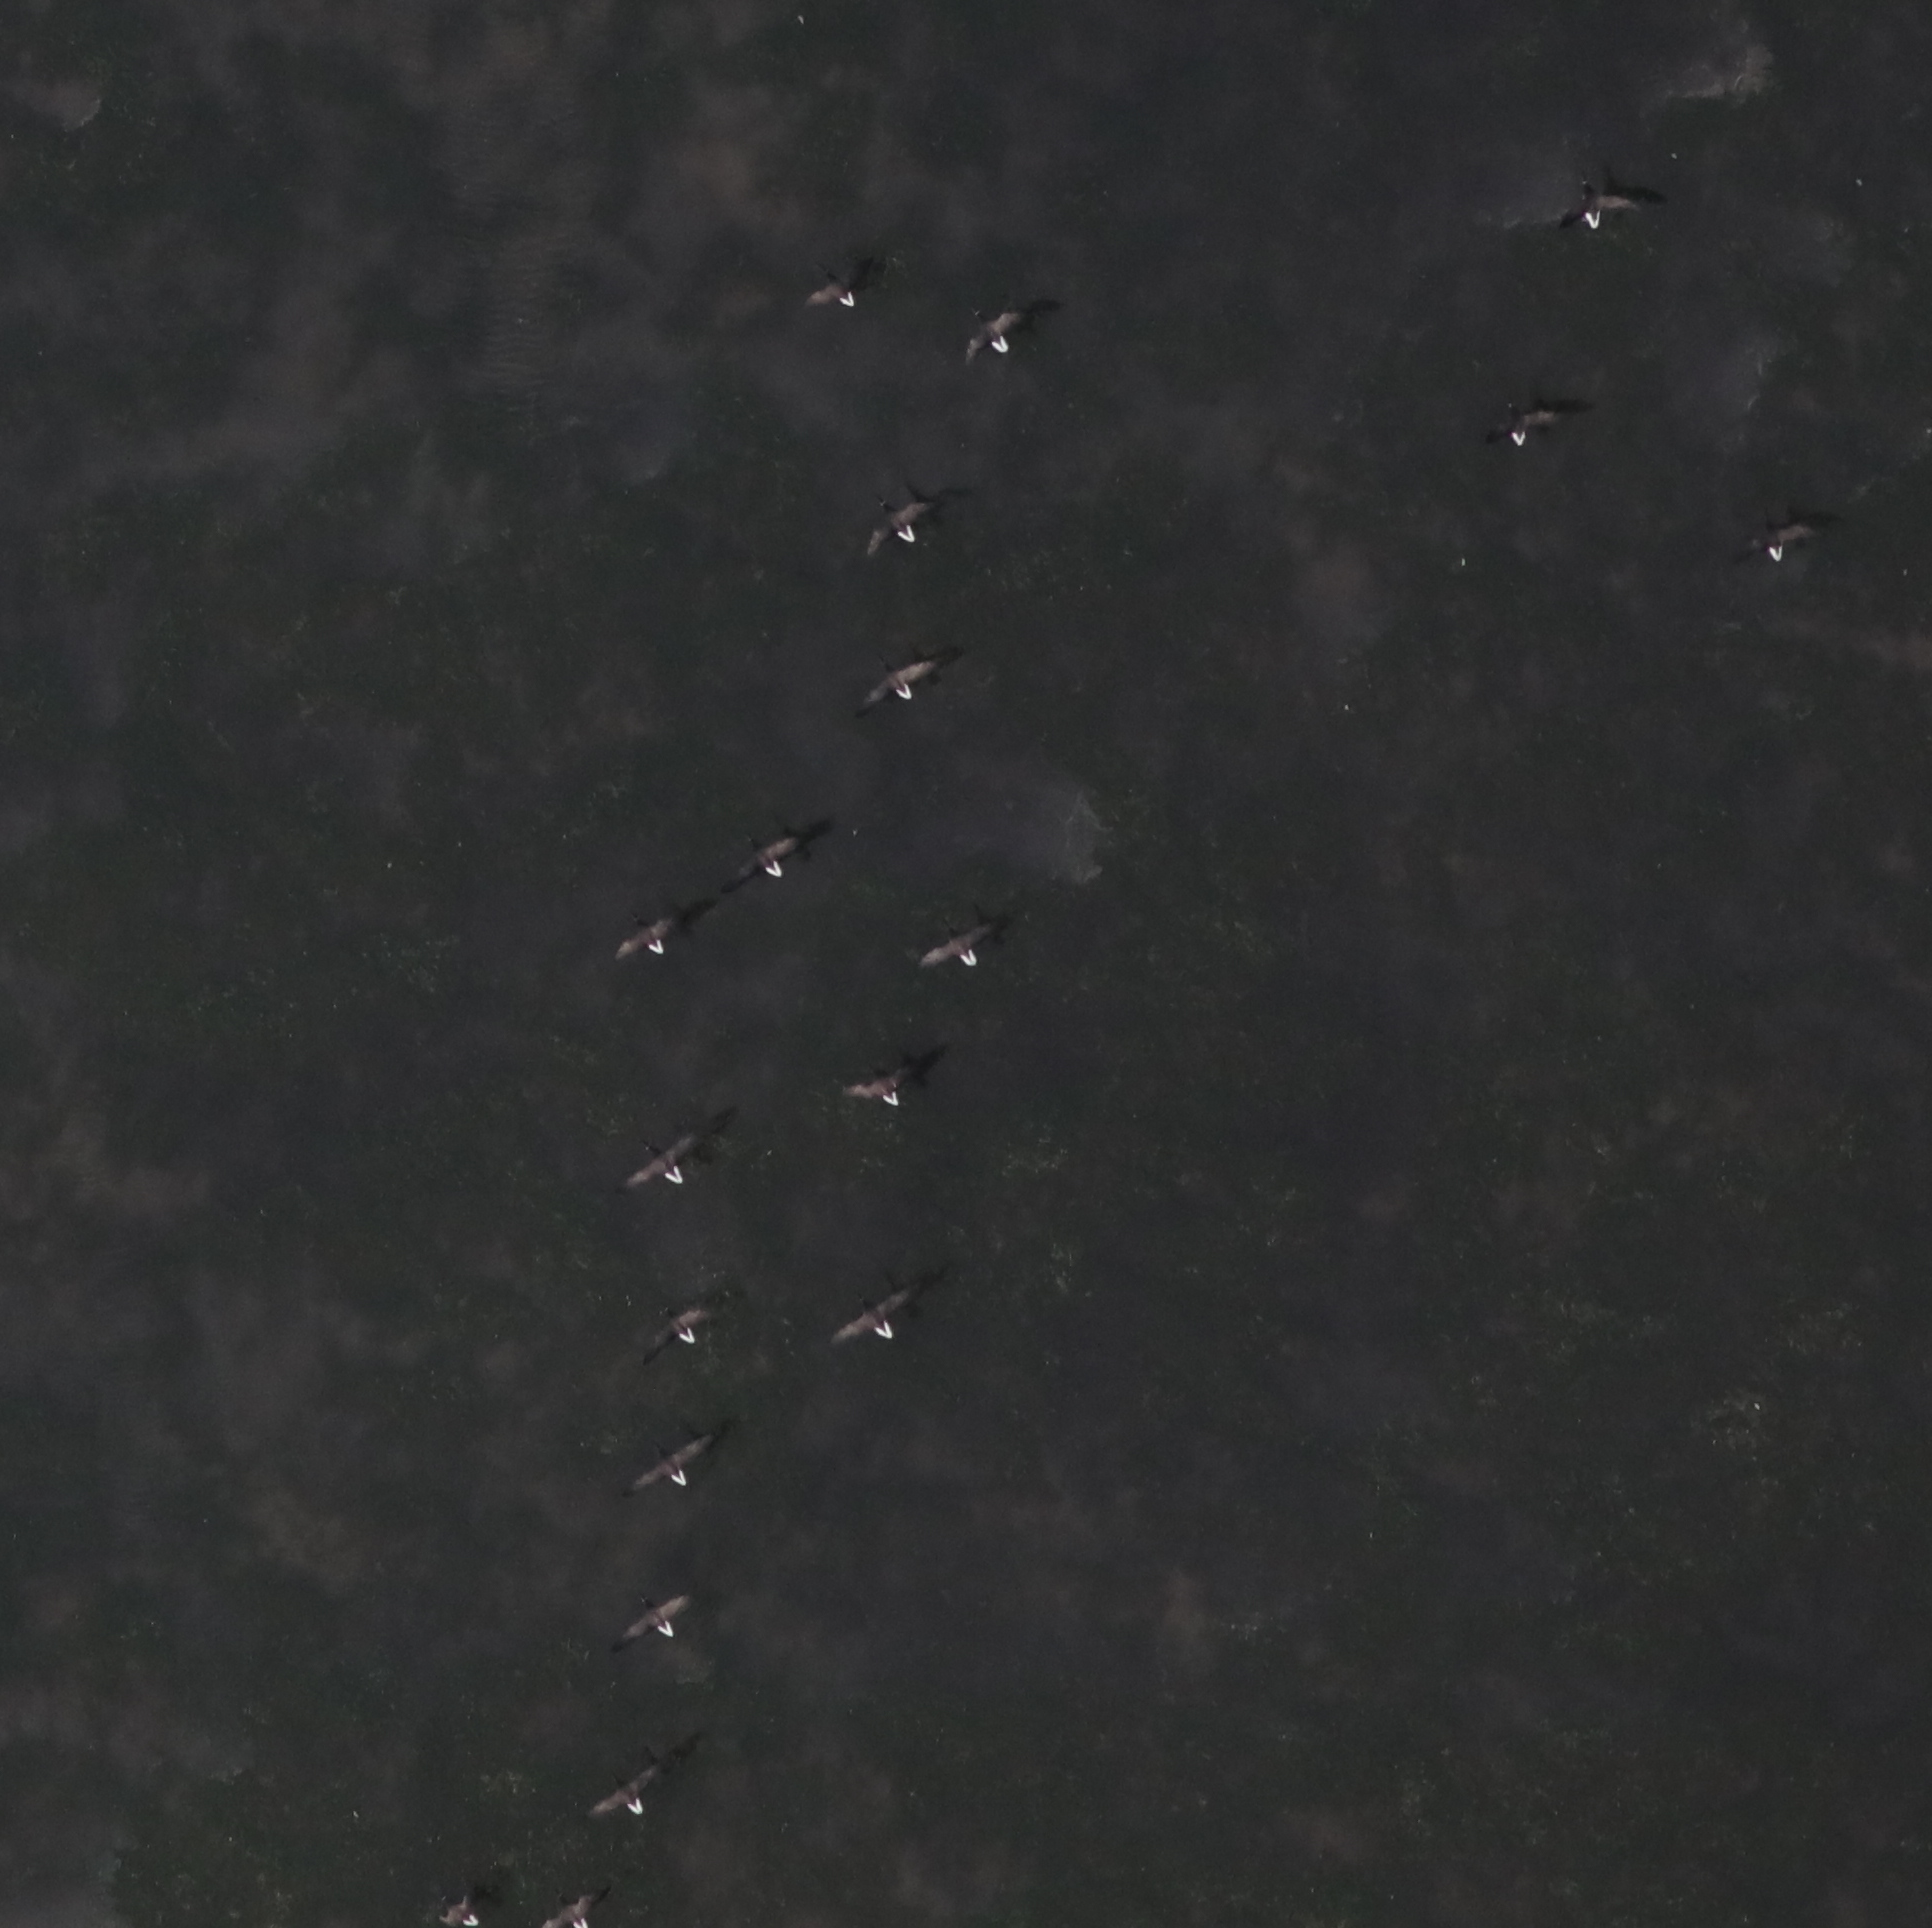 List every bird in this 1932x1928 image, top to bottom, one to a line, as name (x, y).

brant (1592, 206)
brant (831, 286)
brant (991, 335)
brant (1519, 427)
brant (905, 521)
brant (1771, 539)
brant (893, 681)
brant (773, 856)
brant (645, 932)
brant (960, 944)
brant (884, 1086)
brant (668, 1165)
brant (874, 1318)
brant (682, 1324)
brant (669, 1459)
brant (663, 1618)
brant (627, 1798)
brant (456, 1909)
brant (578, 1915)